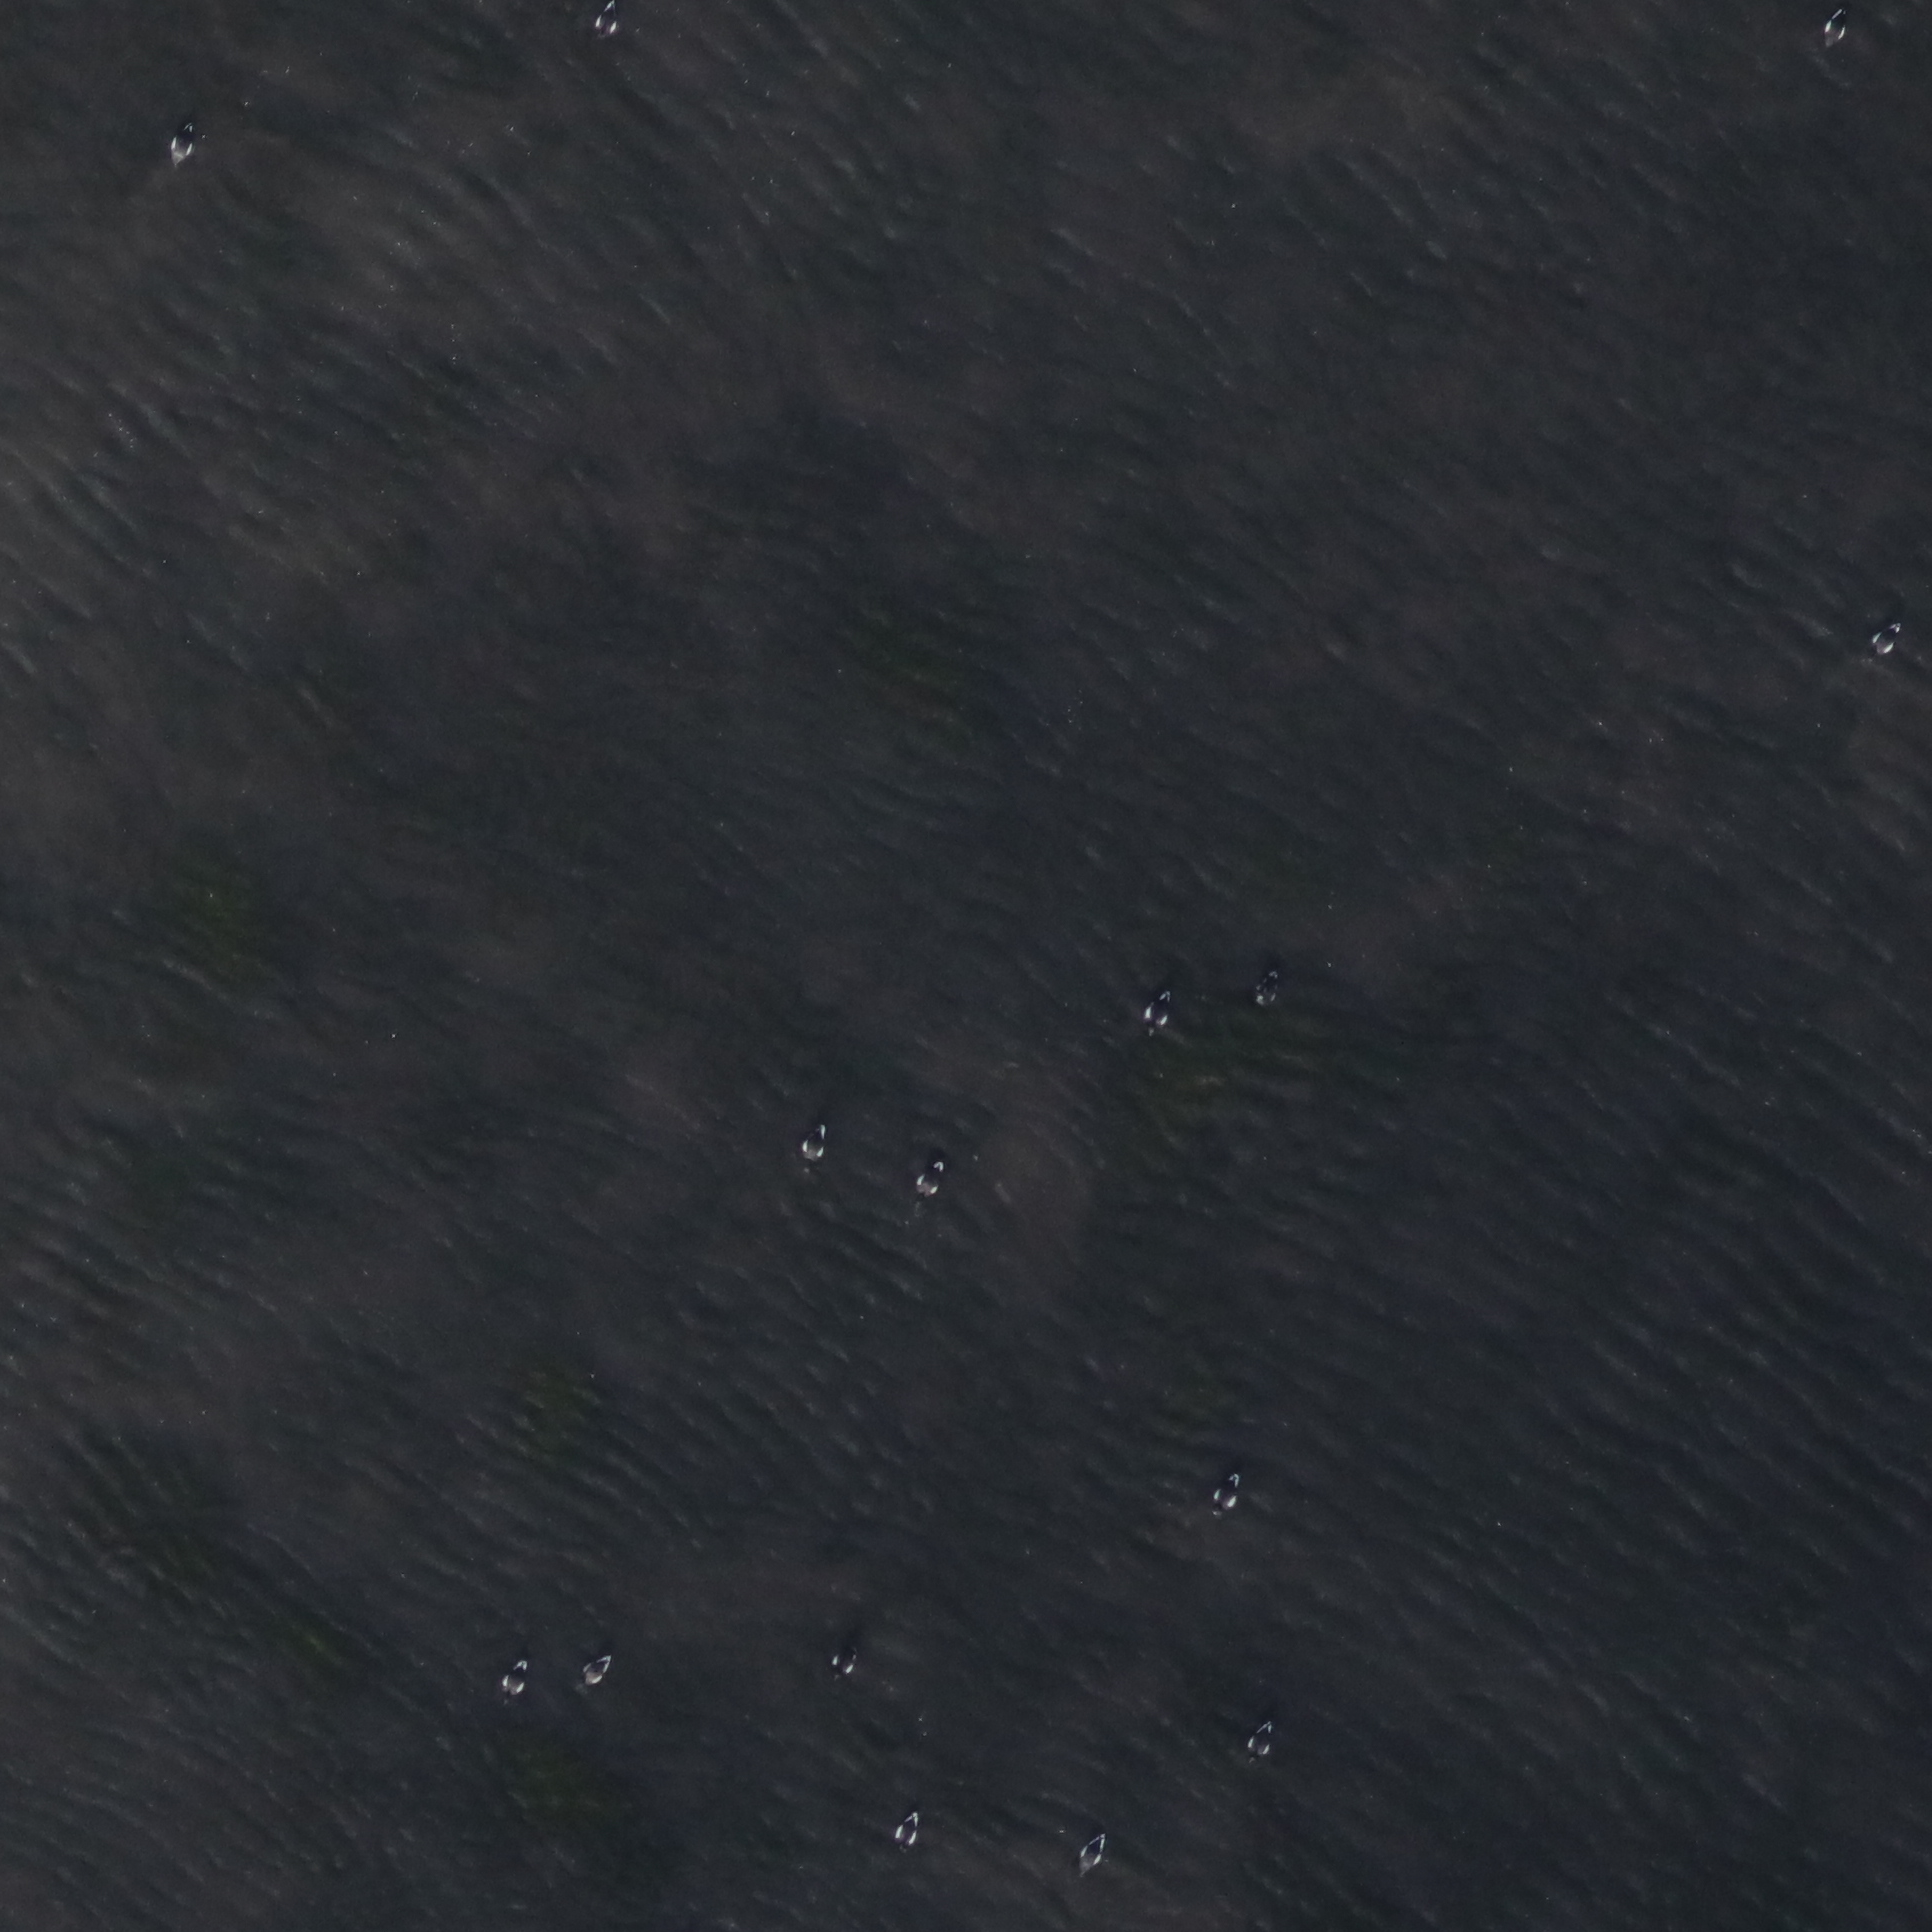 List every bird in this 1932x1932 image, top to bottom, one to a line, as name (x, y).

brant (605, 16)
brant (1834, 26)
brant (183, 149)
brant (1885, 639)
brant (1270, 988)
brant (1156, 1014)
brant (811, 1147)
brant (929, 1179)
brant (1226, 1496)
brant (846, 1665)
brant (592, 1673)
brant (513, 1679)
brant (1261, 1742)
brant (907, 1830)
brant (1090, 1854)